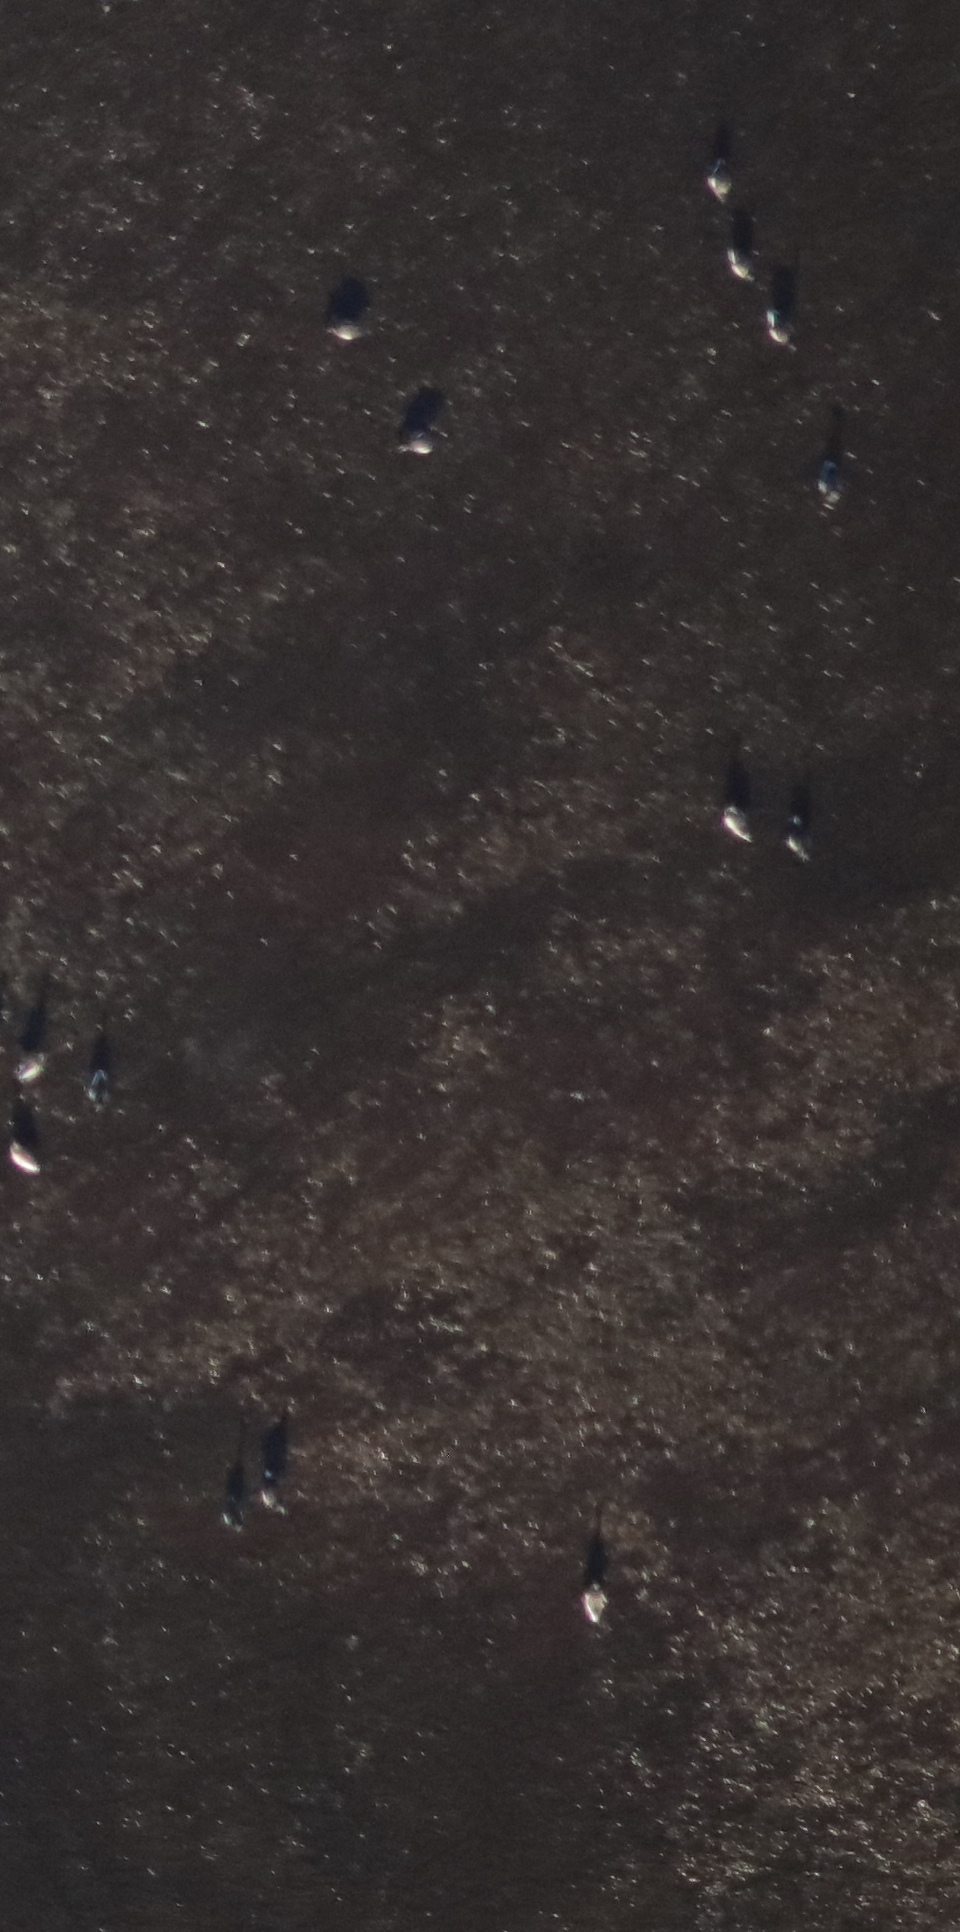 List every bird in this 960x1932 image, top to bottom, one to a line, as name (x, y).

brant (718, 180)
brant (737, 262)
brant (780, 330)
brant (346, 332)
brant (422, 441)
brant (827, 487)
brant (738, 822)
brant (800, 839)
brant (30, 1069)
brant (106, 1098)
brant (22, 1161)
brant (269, 1497)
brant (233, 1514)
brant (596, 1604)